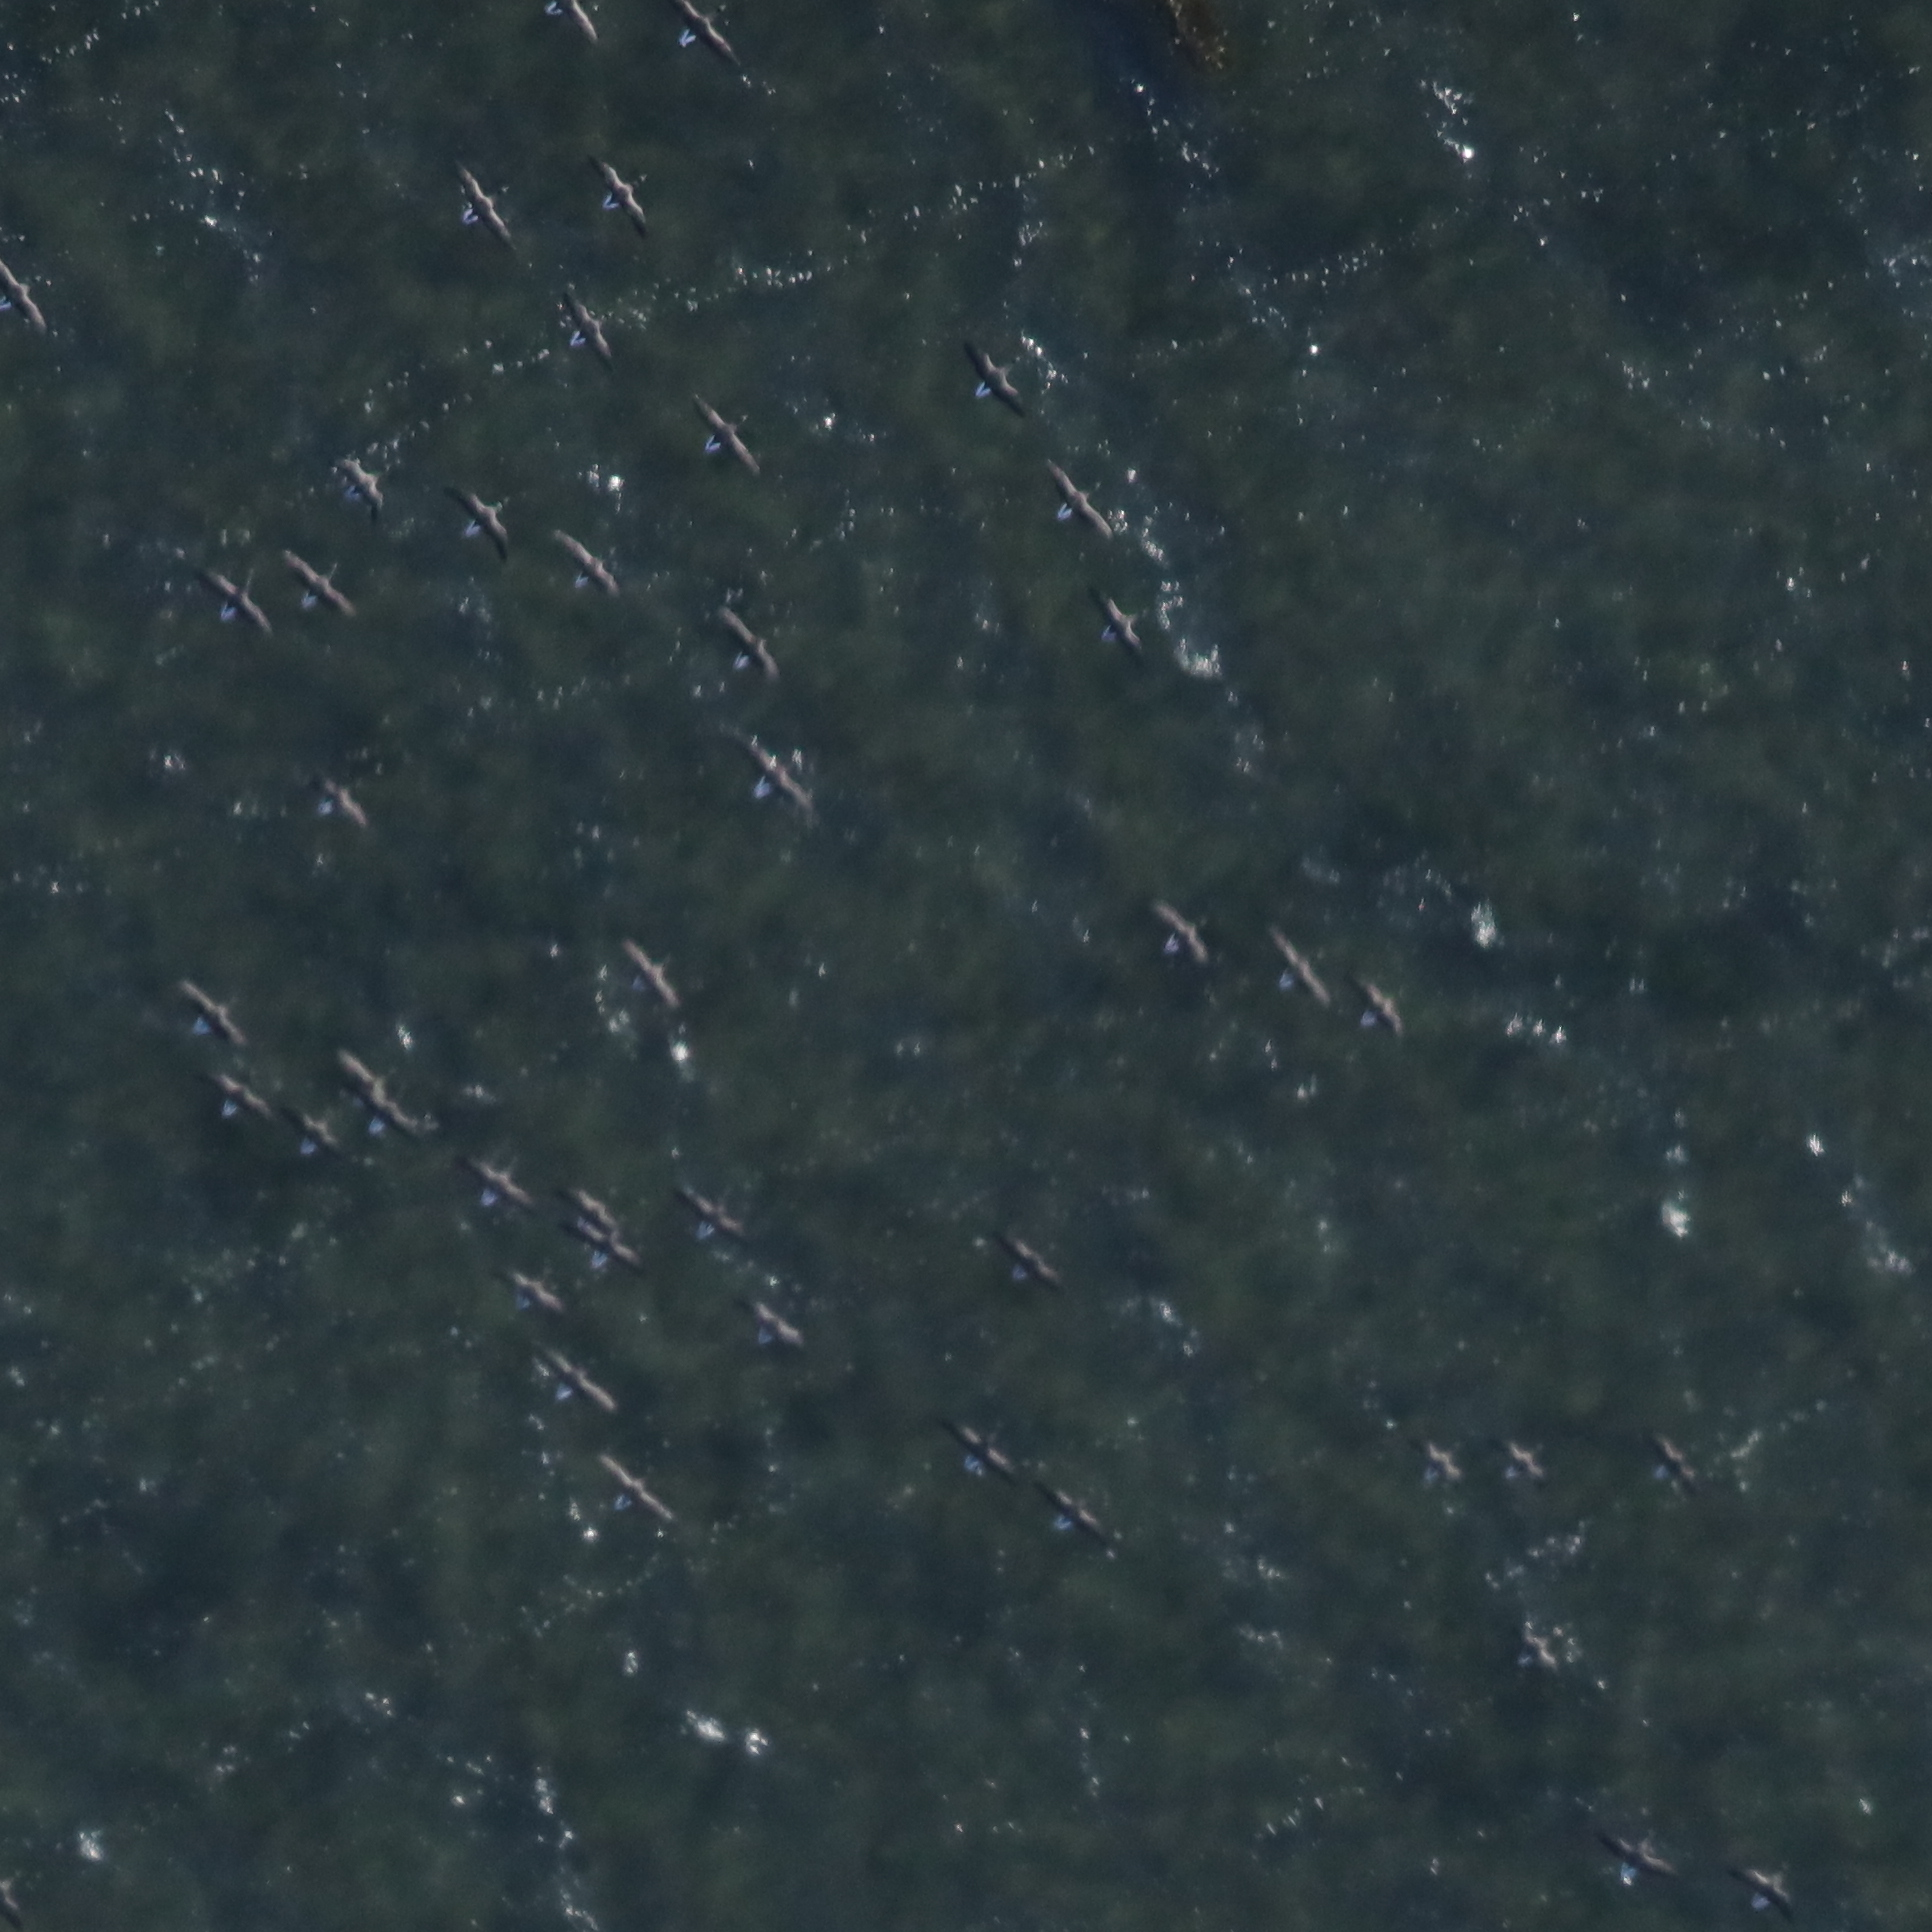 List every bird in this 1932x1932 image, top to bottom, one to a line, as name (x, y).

brant (567, 5)
brant (699, 27)
brant (623, 195)
brant (478, 204)
brant (16, 294)
brant (590, 331)
brant (994, 380)
brant (723, 435)
brant (367, 485)
brant (1079, 500)
brant (485, 521)
brant (594, 570)
brant (319, 581)
brant (237, 597)
brant (1120, 624)
brant (750, 645)
brant (776, 775)
brant (336, 793)
brant (1186, 937)
brant (1301, 970)
brant (651, 979)
brant (1375, 1005)
brant (214, 1020)
brant (368, 1084)
brant (241, 1098)
brant (386, 1107)
brant (314, 1132)
brant (495, 1182)
brant (709, 1210)
brant (594, 1214)
brant (601, 1243)
brant (1032, 1264)
brant (531, 1288)
brant (773, 1324)
brant (572, 1379)
brant (976, 1452)
brant (1524, 1460)
brant (1671, 1460)
brant (1438, 1468)
brant (630, 1488)
brant (1073, 1515)
brant (1534, 1649)
brant (1634, 1862)
brant (1765, 1886)